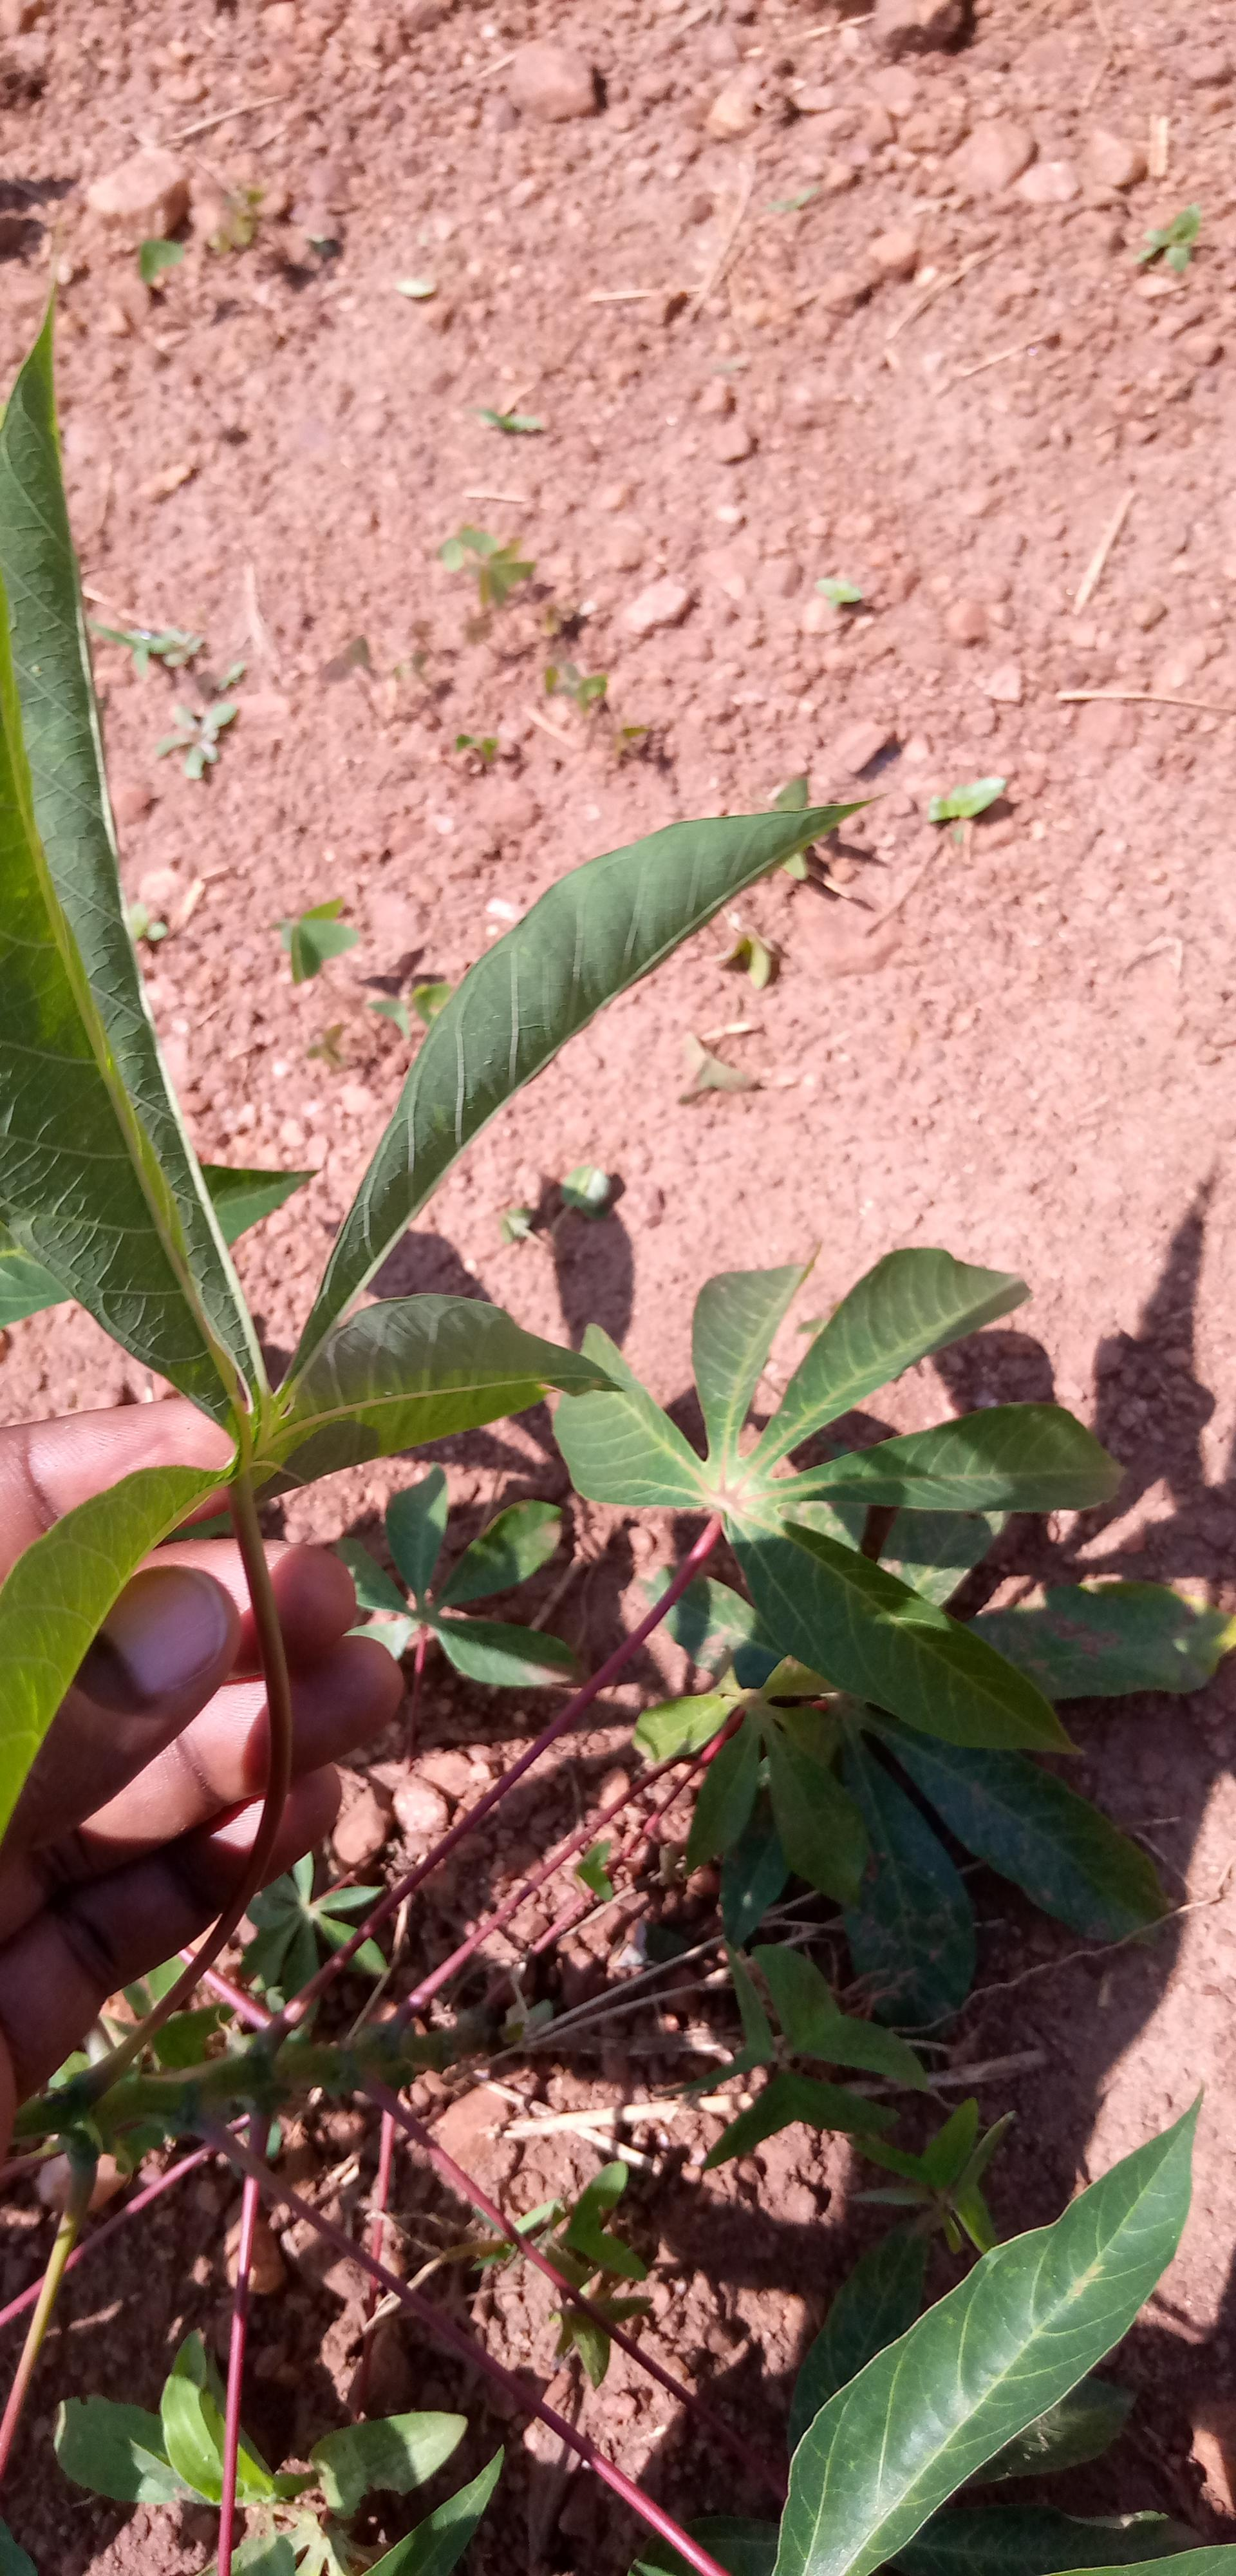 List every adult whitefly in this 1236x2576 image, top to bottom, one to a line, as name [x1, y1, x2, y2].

whitefly [380, 1384, 397, 1405]